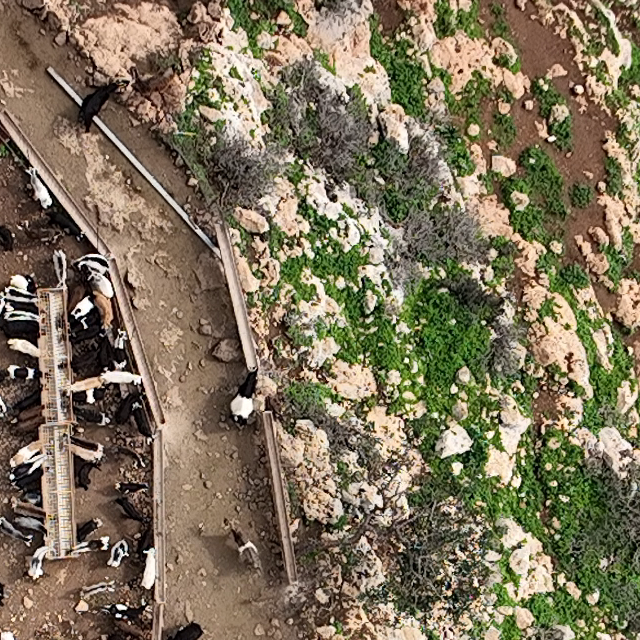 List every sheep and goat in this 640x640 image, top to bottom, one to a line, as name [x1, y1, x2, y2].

goat [130, 65, 173, 94]
goat [76, 83, 125, 133]
goat [25, 166, 53, 209]
goat [47, 212, 85, 241]
goat [16, 222, 53, 241]
goat [0, 223, 14, 251]
goat [53, 247, 67, 289]
goat [71, 254, 108, 275]
goat [88, 268, 113, 297]
goat [8, 275, 38, 292]
goat [58, 281, 83, 323]
goat [4, 286, 47, 302]
goat [0, 291, 6, 327]
goat [93, 291, 111, 329]
goat [59, 297, 92, 327]
goat [6, 303, 47, 315]
goat [66, 312, 98, 334]
goat [4, 313, 44, 323]
goat [2, 321, 40, 335]
goat [69, 326, 99, 342]
goat [113, 328, 127, 369]
goat [100, 334, 114, 366]
goat [7, 338, 51, 358]
goat [59, 347, 99, 371]
goat [114, 363, 130, 396]
goat [7, 364, 51, 381]
goat [0, 367, 8, 387]
goat [230, 368, 258, 426]
goat [102, 372, 141, 385]
goat [65, 376, 100, 395]
goat [13, 382, 44, 410]
goat [0, 387, 6, 414]
goat [62, 387, 105, 404]
goat [115, 392, 144, 423]
goat [132, 403, 153, 439]
goat [11, 404, 47, 424]
goat [68, 405, 110, 425]
goat [12, 415, 54, 435]
goat [64, 433, 102, 451]
goat [10, 438, 52, 467]
goat [62, 442, 102, 461]
goat [118, 447, 145, 468]
goat [10, 451, 52, 480]
goat [79, 462, 100, 489]
goat [11, 466, 49, 491]
goat [115, 481, 149, 493]
goat [12, 497, 56, 520]
goat [115, 497, 146, 525]
goat [0, 516, 32, 546]
goat [13, 516, 52, 537]
goat [77, 517, 103, 542]
goat [223, 517, 263, 576]
goat [137, 526, 152, 556]
goat [68, 535, 110, 555]
goat [106, 539, 127, 567]
goat [27, 540, 53, 580]
goat [140, 548, 156, 590]
goat [81, 579, 114, 599]
goat [109, 598, 152, 617]
goat [160, 621, 204, 639]
goat [0, 632, 25, 639]
goat [108, 633, 144, 639]